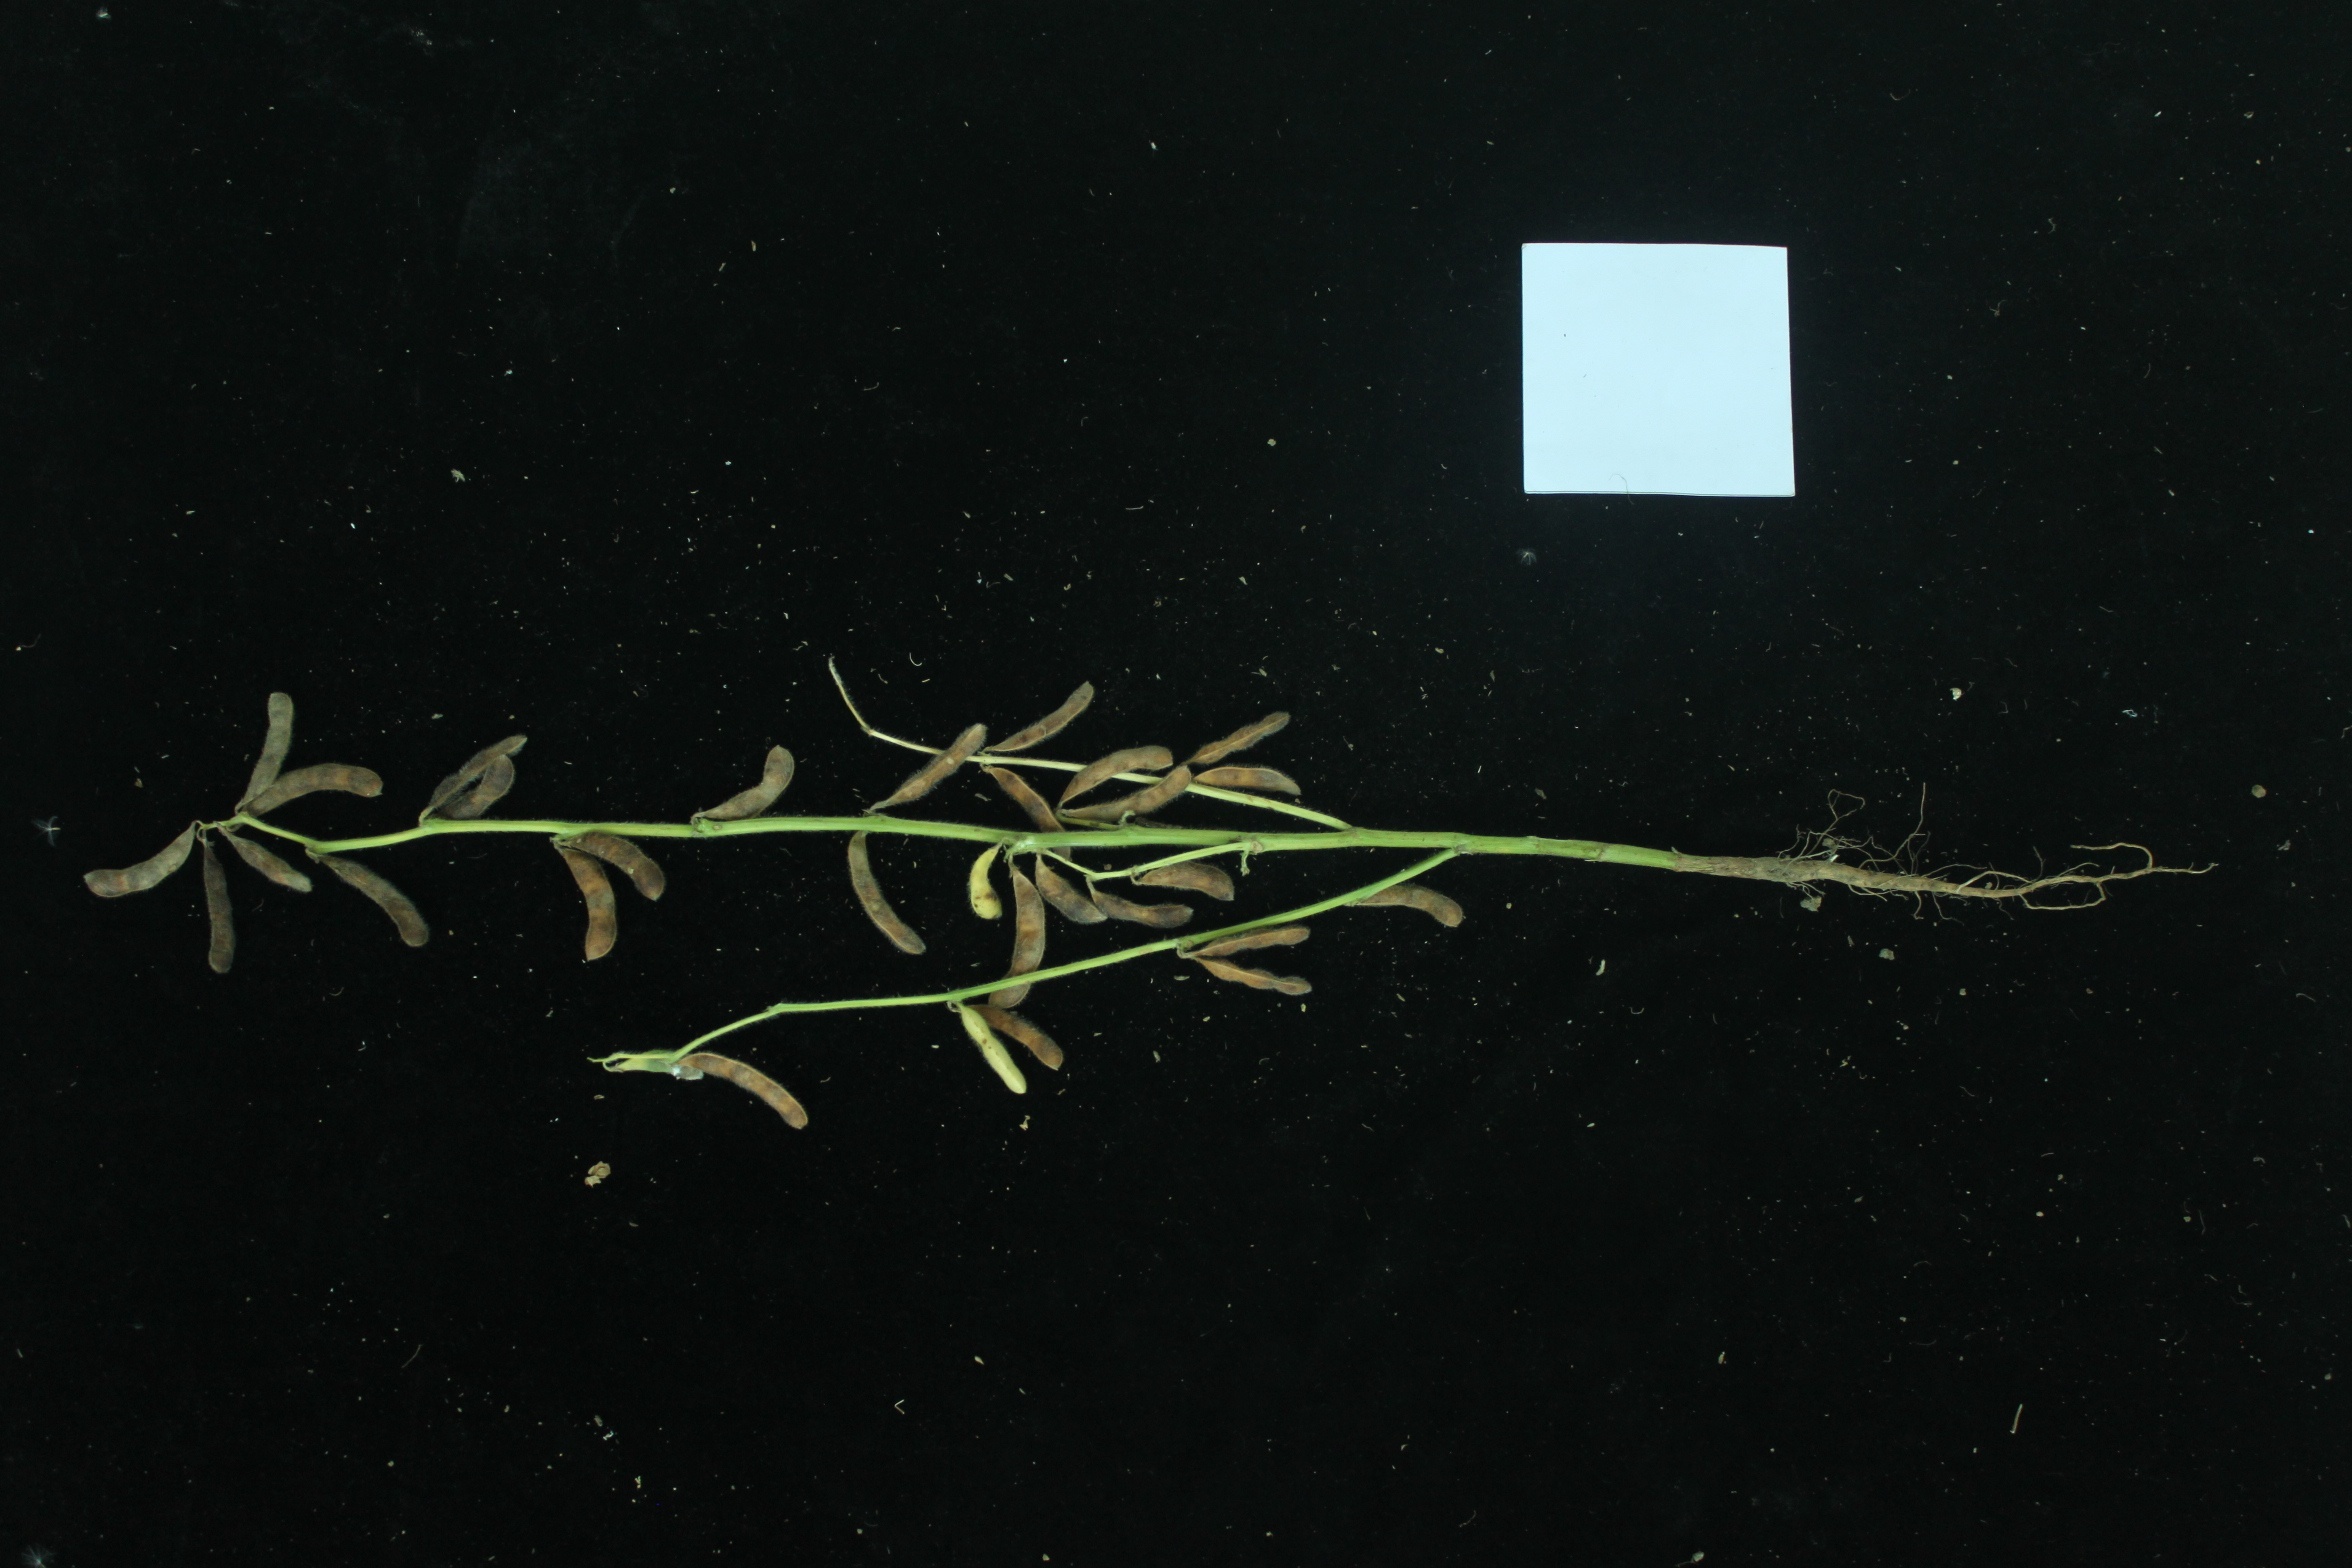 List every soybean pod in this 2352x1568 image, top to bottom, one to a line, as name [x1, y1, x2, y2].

soybean pod [985, 682, 1093, 752]
soybean pod [236, 691, 294, 809]
soybean pod [1186, 712, 1290, 764]
soybean pod [864, 726, 986, 812]
soybean pod [422, 737, 526, 820]
soybean pod [695, 747, 794, 822]
soybean pod [1058, 747, 1172, 809]
soybean pod [442, 756, 513, 820]
soybean pod [245, 763, 383, 816]
soybean pod [1056, 766, 1191, 820]
soybean pod [1194, 768, 1302, 797]
soybean pod [983, 769, 1069, 866]
soybean pod [83, 824, 192, 899]
soybean pod [221, 824, 309, 892]
soybean pod [845, 830, 927, 955]
soybean pod [550, 831, 664, 902]
soybean pod [202, 835, 236, 973]
soybean pod [969, 845, 1002, 918]
soybean pod [306, 849, 428, 947]
soybean pod [559, 849, 617, 961]
soybean pod [1036, 851, 1110, 925]
soybean pod [1131, 862, 1234, 901]
soybean pod [988, 866, 1045, 1009]
soybean pod [1344, 884, 1464, 927]
soybean pod [1089, 888, 1193, 928]
soybean pod [1186, 928, 1310, 956]
soybean pod [1191, 957, 1312, 997]
soybean pod [958, 1003, 1027, 1094]
soybean pod [959, 1006, 1063, 1069]
soybean pod [603, 1051, 702, 1081]
soybean pod [673, 1055, 807, 1128]